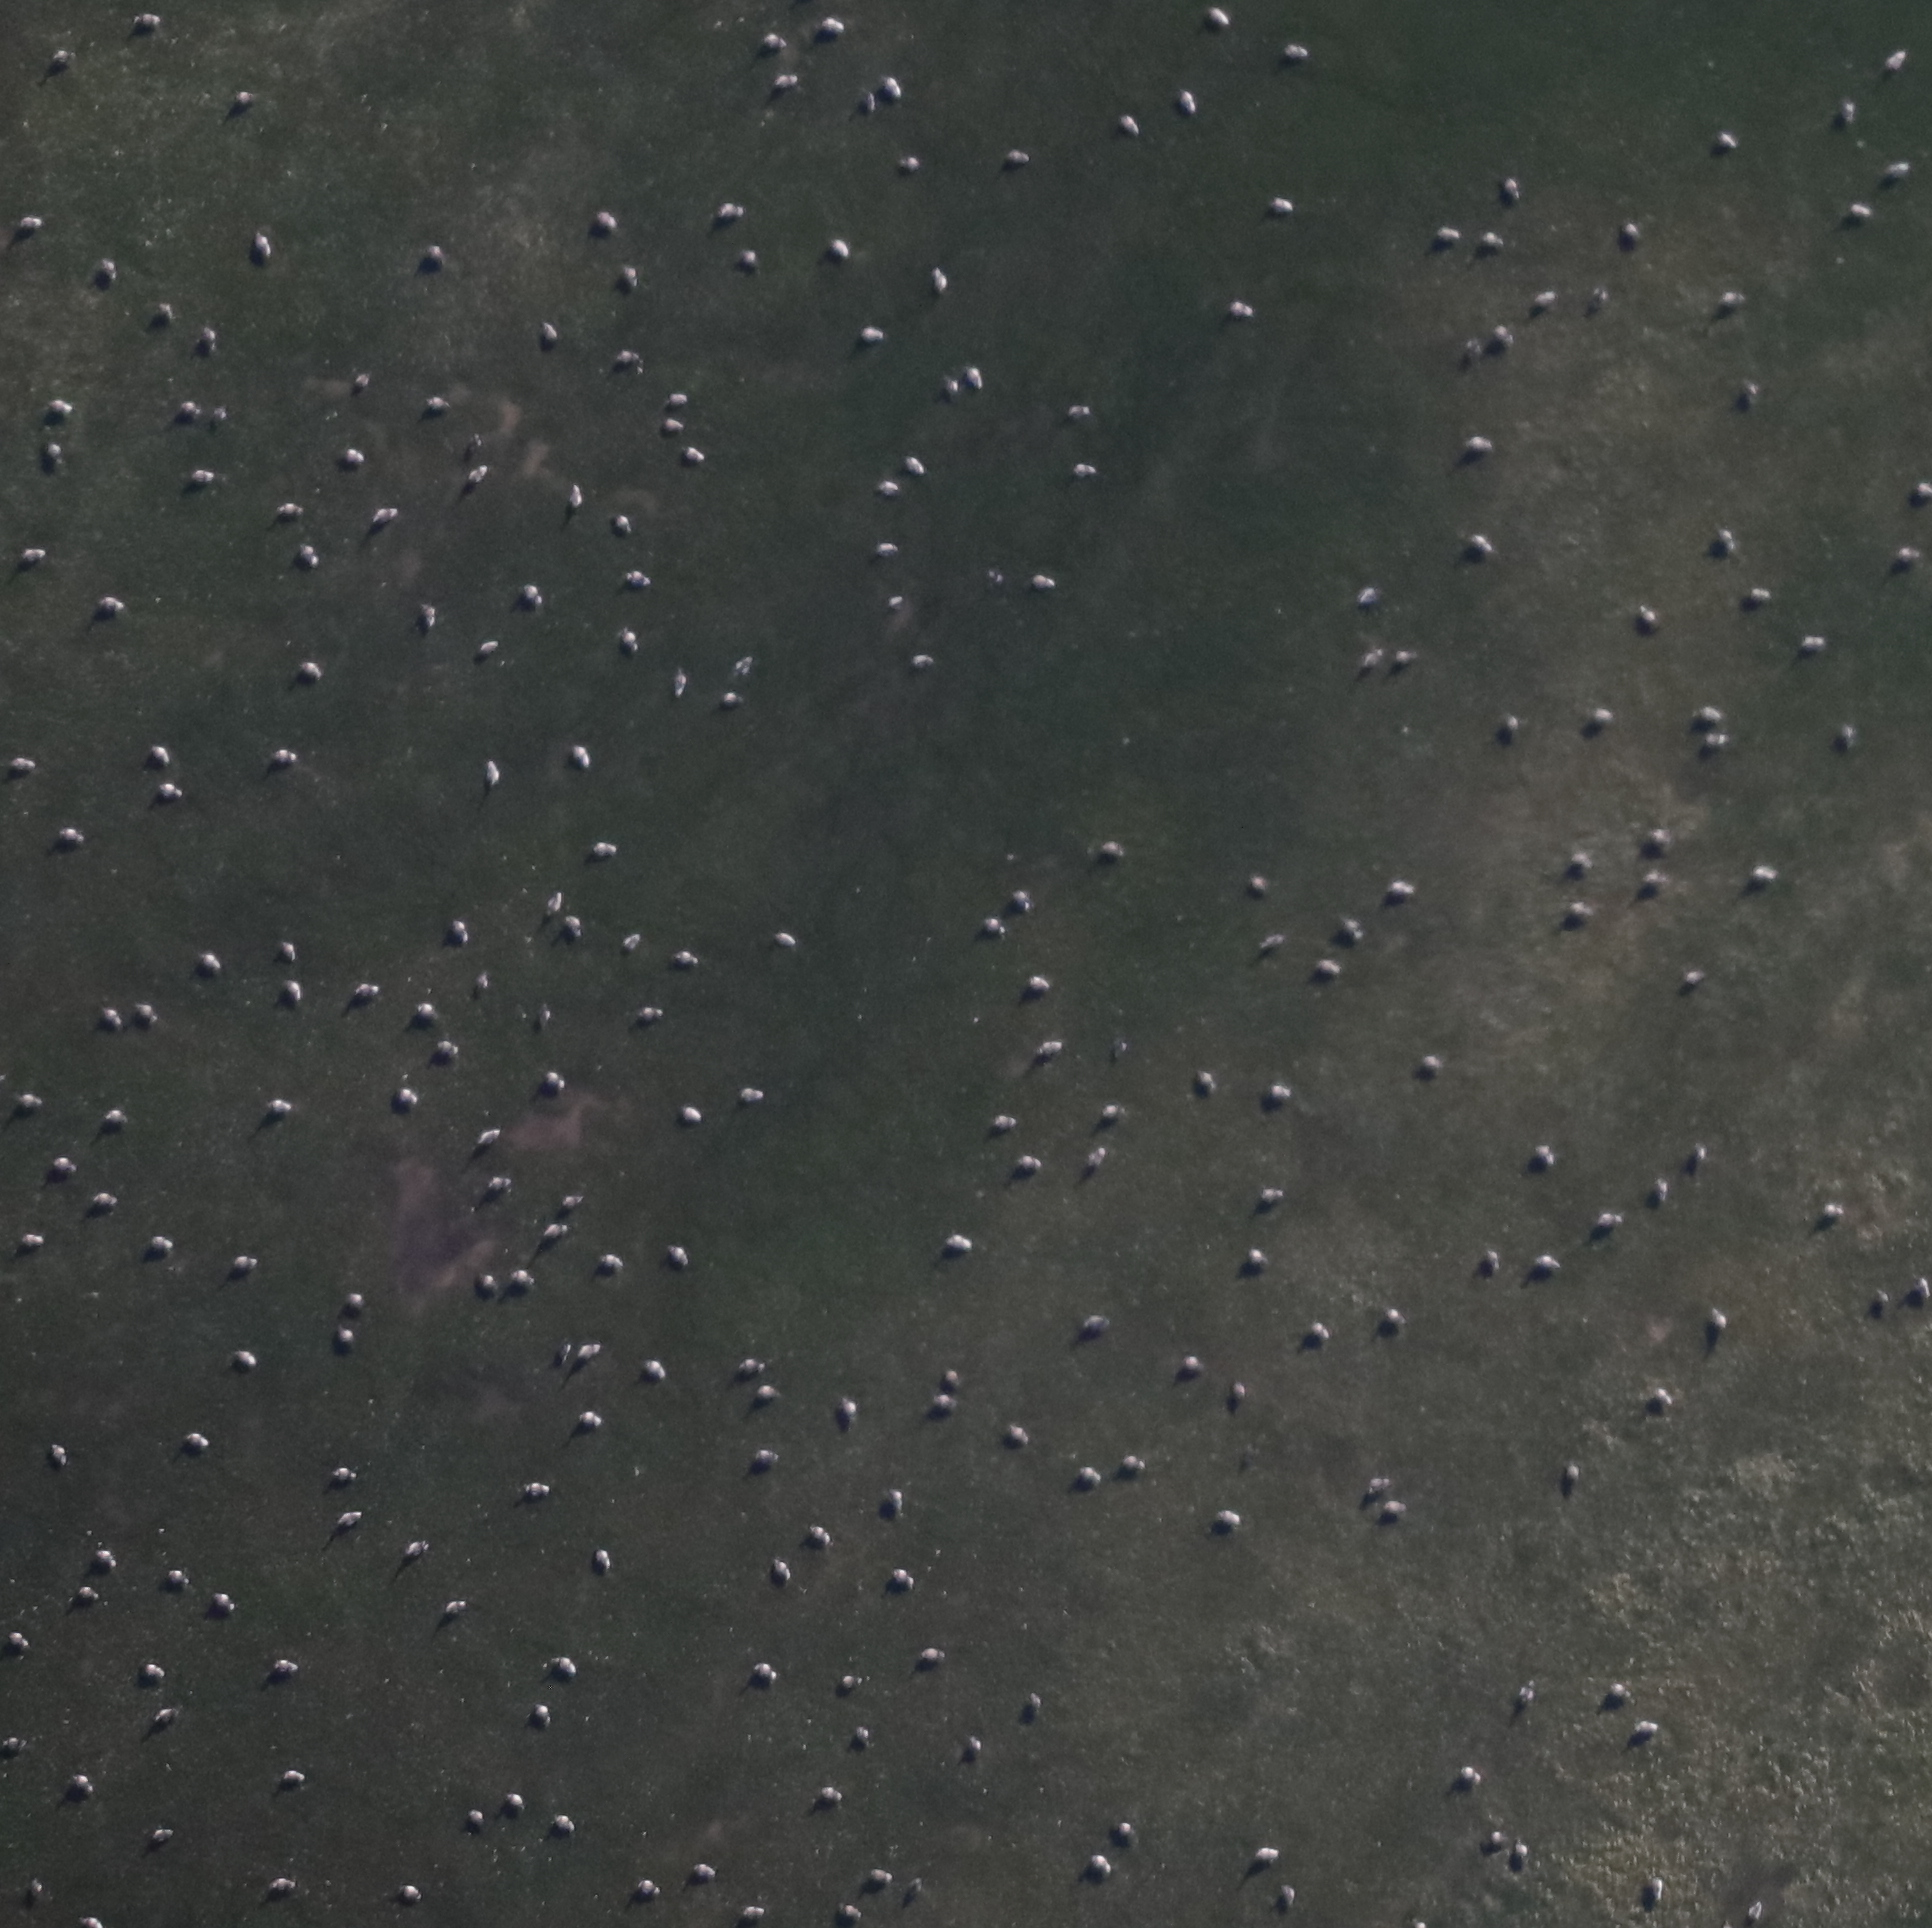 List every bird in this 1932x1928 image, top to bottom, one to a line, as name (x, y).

brant (1212, 17)
brant (827, 23)
brant (144, 25)
brant (783, 40)
brant (69, 50)
brant (1290, 50)
brant (1902, 57)
brant (790, 82)
brant (891, 88)
brant (244, 96)
brant (865, 98)
brant (1185, 110)
brant (1846, 113)
brant (1127, 126)
brant (1726, 140)
brant (1014, 159)
brant (918, 163)
brant (1899, 177)
brant (1515, 188)
brant (1866, 206)
brant (734, 209)
brant (1278, 216)
brant (611, 220)
brant (35, 224)
brant (1450, 229)
brant (1628, 229)
brant (1501, 235)
brant (842, 250)
brant (264, 252)
brant (433, 252)
brant (760, 264)
brant (106, 267)
brant (944, 271)
brant (636, 278)
brant (1599, 297)
brant (1736, 299)
brant (1233, 302)
brant (1551, 303)
brant (170, 312)
brant (870, 334)
brant (555, 336)
brant (1503, 337)
brant (210, 338)
brant (1471, 352)
brant (630, 359)
brant (986, 372)
brant (355, 387)
brant (949, 390)
brant (1754, 390)
brant (675, 393)
brant (446, 403)
brant (66, 404)
brant (191, 407)
brant (1073, 412)
brant (227, 418)
brant (671, 422)
brant (478, 437)
brant (1477, 438)
brant (359, 445)
brant (60, 453)
brant (689, 461)
brant (916, 463)
brant (481, 470)
brant (1071, 470)
brant (202, 477)
brant (889, 488)
brant (571, 497)
brant (294, 507)
brant (388, 514)
brant (625, 518)
brant (1724, 541)
brant (1913, 555)
brant (32, 556)
brant (1479, 556)
brant (310, 557)
brant (886, 558)
brant (1042, 580)
brant (642, 581)
brant (1766, 591)
brant (1366, 594)
brant (533, 595)
brant (433, 603)
brant (902, 605)
brant (115, 608)
brant (1647, 620)
brant (634, 640)
brant (1815, 644)
brant (498, 656)
brant (1413, 657)
brant (746, 661)
brant (927, 661)
brant (1372, 661)
brant (309, 666)
brant (689, 683)
brant (737, 703)
brant (1709, 707)
brant (1602, 711)
brant (1522, 721)
brant (1852, 735)
brant (1723, 742)
brant (585, 756)
brant (167, 757)
brant (297, 763)
brant (27, 768)
brant (493, 769)
brant (166, 786)
brant (1659, 836)
brant (75, 840)
brant (608, 846)
brant (1584, 855)
brant (1106, 857)
brant (1757, 867)
brant (1662, 882)
brant (1255, 884)
brant (1396, 894)
brant (1027, 896)
brant (559, 897)
brant (1587, 898)
brant (573, 920)
brant (458, 929)
brant (997, 930)
brant (1357, 930)
brant (632, 938)
brant (795, 943)
brant (288, 945)
brant (691, 946)
brant (1271, 950)
brant (217, 960)
brant (1702, 970)
brant (1329, 974)
brant (481, 983)
brant (294, 990)
brant (1045, 990)
brant (378, 991)
brant (658, 1004)
brant (440, 1005)
brant (159, 1006)
brant (118, 1012)
brant (548, 1013)
brant (1048, 1041)
brant (453, 1044)
brant (1124, 1044)
brant (1423, 1063)
brant (1210, 1080)
brant (560, 1084)
brant (758, 1090)
brant (1278, 1092)
brant (37, 1094)
brant (407, 1096)
brant (279, 1100)
brant (692, 1113)
brant (1101, 1113)
brant (113, 1118)
brant (1005, 1124)
brant (491, 1130)
brant (1702, 1156)
brant (1090, 1159)
brant (1026, 1162)
brant (1552, 1162)
brant (64, 1166)
brant (493, 1185)
brant (1662, 1192)
brant (99, 1198)
brant (1280, 1198)
brant (572, 1207)
brant (1843, 1212)
brant (1606, 1218)
brant (39, 1237)
brant (164, 1237)
brant (562, 1237)
brant (959, 1246)
brant (1492, 1250)
brant (1249, 1259)
brant (681, 1260)
brant (244, 1261)
brant (1555, 1263)
brant (617, 1265)
brant (493, 1269)
brant (529, 1277)
brant (1929, 1289)
brant (358, 1300)
brant (1886, 1300)
brant (1379, 1316)
brant (1091, 1323)
brant (1723, 1326)
brant (1314, 1333)
brant (351, 1341)
brant (570, 1347)
brant (605, 1349)
brant (252, 1361)
brant (745, 1362)
brant (658, 1367)
brant (1192, 1369)
brant (954, 1376)
brant (1242, 1391)
brant (766, 1393)
brant (1662, 1404)
brant (938, 1407)
brant (839, 1411)
brant (589, 1426)
brant (1019, 1437)
brant (203, 1438)
brant (770, 1459)
brant (67, 1461)
brant (1143, 1467)
brant (338, 1469)
brant (1574, 1472)
brant (1093, 1481)
brant (1378, 1484)
brant (535, 1489)
brant (1388, 1504)
brant (891, 1506)
brant (1232, 1521)
brant (358, 1522)
brant (825, 1537)
brant (421, 1540)
brant (100, 1558)
brant (611, 1558)
brant (776, 1569)
brant (179, 1571)
brant (908, 1583)
brant (83, 1590)
brant (230, 1604)
brant (455, 1615)
brant (26, 1649)
brant (936, 1649)
brant (288, 1667)
brant (563, 1667)
brant (773, 1667)
brant (155, 1668)
brant (853, 1679)
brant (1625, 1688)
brant (1524, 1693)
brant (176, 1709)
brant (1027, 1711)
brant (545, 1718)
brant (1648, 1730)
brant (12, 1739)
brant (973, 1742)
brant (859, 1743)
brant (292, 1771)
brant (1466, 1774)
brant (83, 1790)
brant (824, 1793)
brant (521, 1807)
brant (479, 1825)
brant (566, 1826)
brant (1120, 1834)
brant (165, 1838)
brant (1498, 1839)
brant (1524, 1848)
brant (1271, 1849)
brant (708, 1867)
brant (1100, 1870)
brant (886, 1875)
brant (36, 1882)
brant (282, 1883)
brant (1662, 1884)
brant (651, 1886)
brant (922, 1888)
brant (1281, 1888)
brant (414, 1897)
brant (756, 1909)
brant (1757, 1911)
brant (852, 1916)
brant (99, 1917)